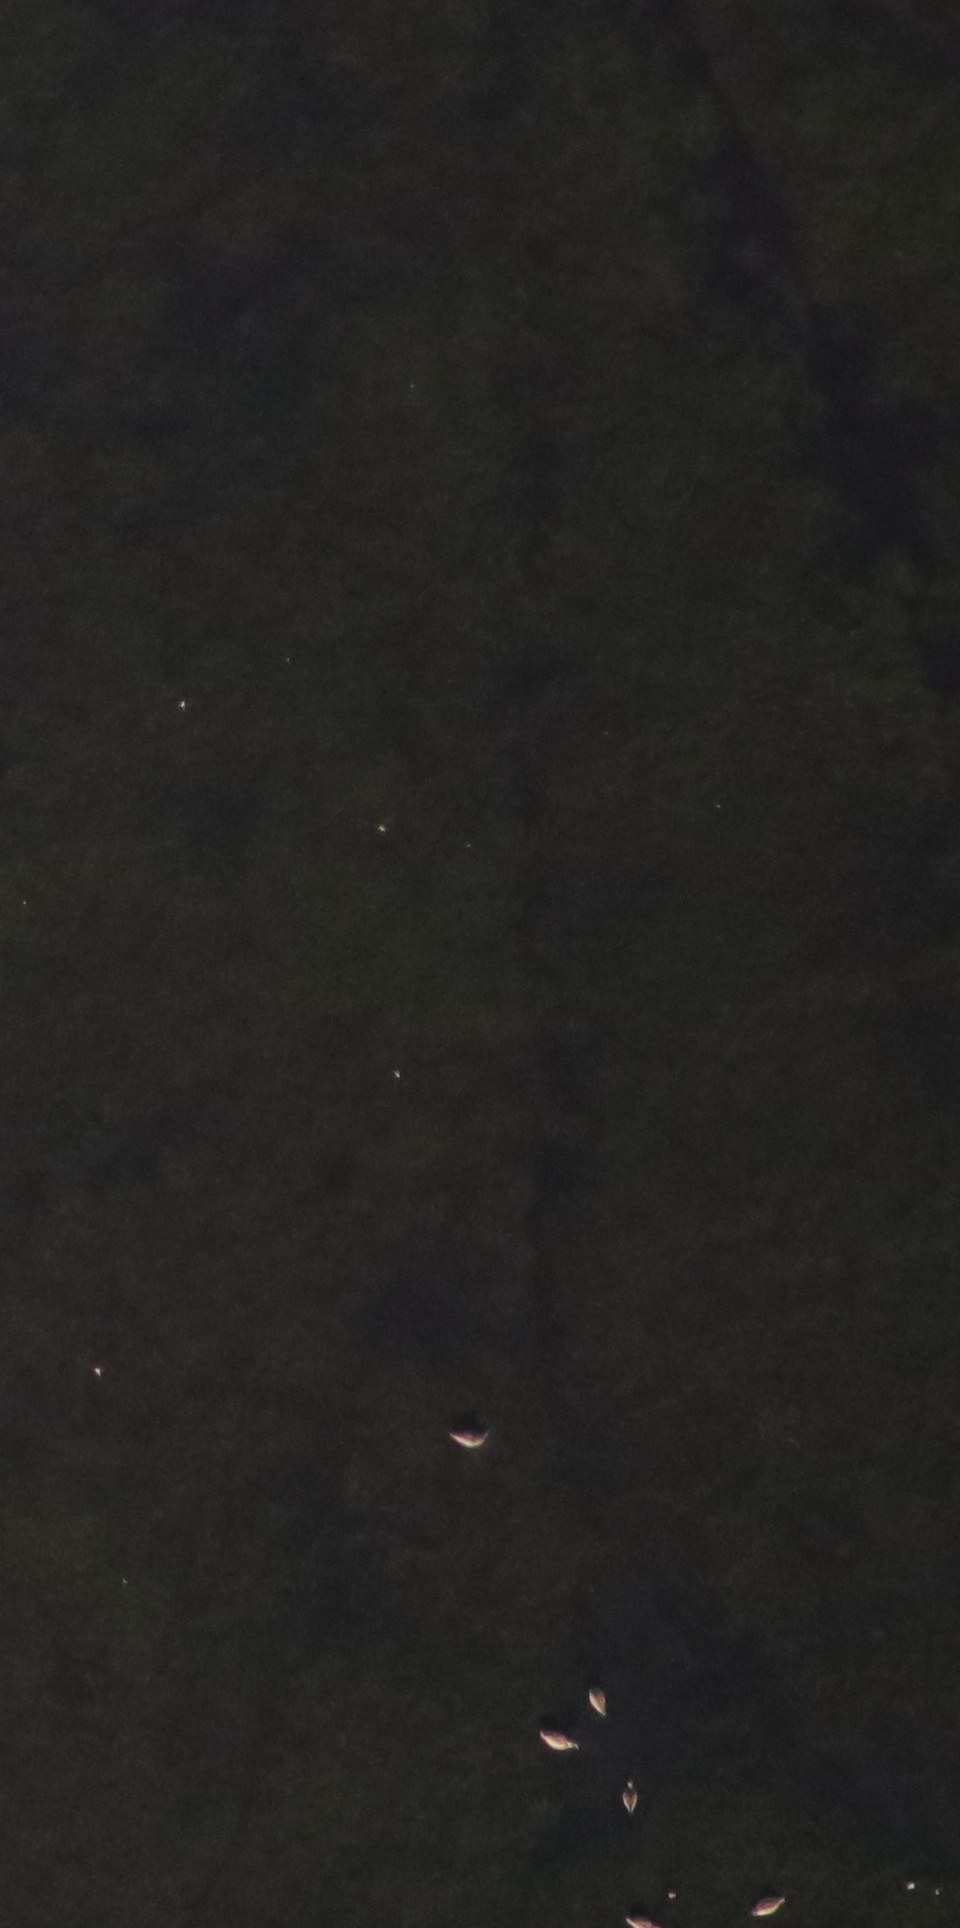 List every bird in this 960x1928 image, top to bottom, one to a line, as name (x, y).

other bird (462, 1432)
other bird (601, 1703)
other bird (565, 1741)
other bird (632, 1795)
other bird (770, 1901)